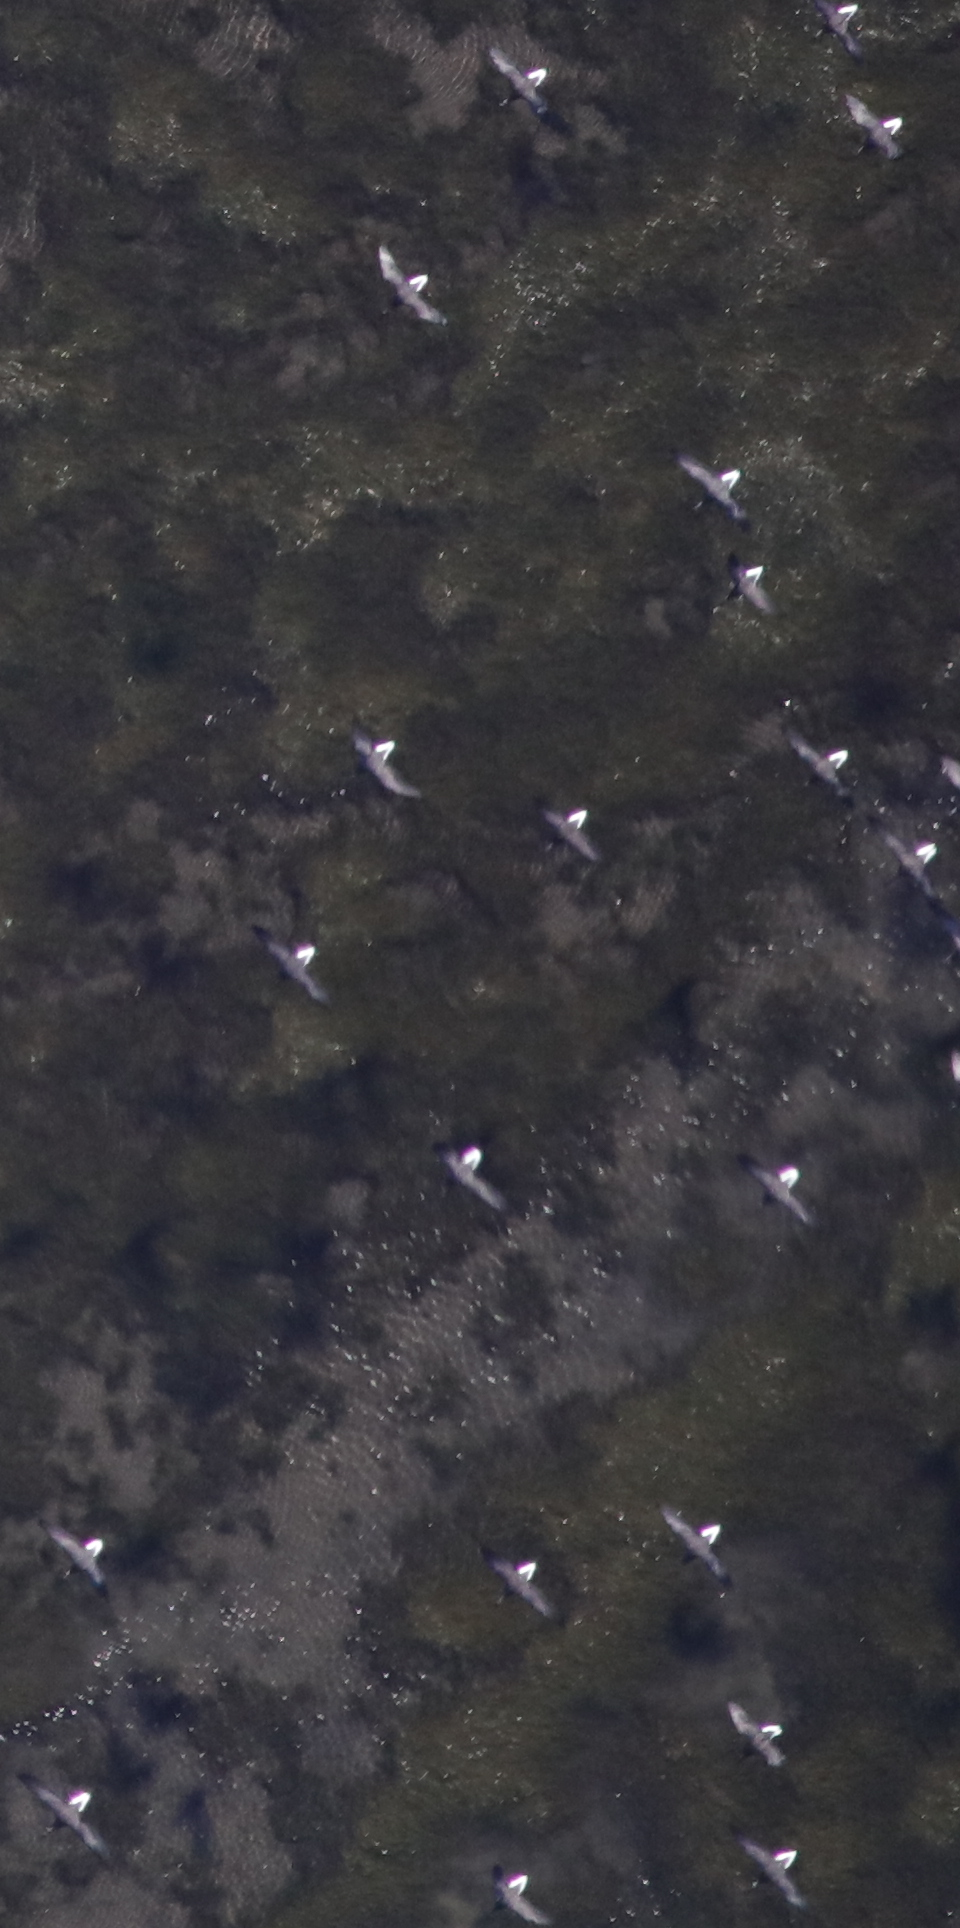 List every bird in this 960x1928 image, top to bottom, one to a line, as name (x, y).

brant (835, 27)
brant (520, 93)
brant (875, 130)
brant (409, 285)
brant (702, 481)
brant (745, 583)
brant (818, 758)
brant (376, 765)
brant (563, 834)
brant (908, 863)
brant (285, 983)
brant (466, 1173)
brant (776, 1186)
brant (692, 1527)
brant (78, 1566)
brant (524, 1591)
brant (757, 1742)
brant (73, 1813)
brant (778, 1869)
brant (511, 1889)